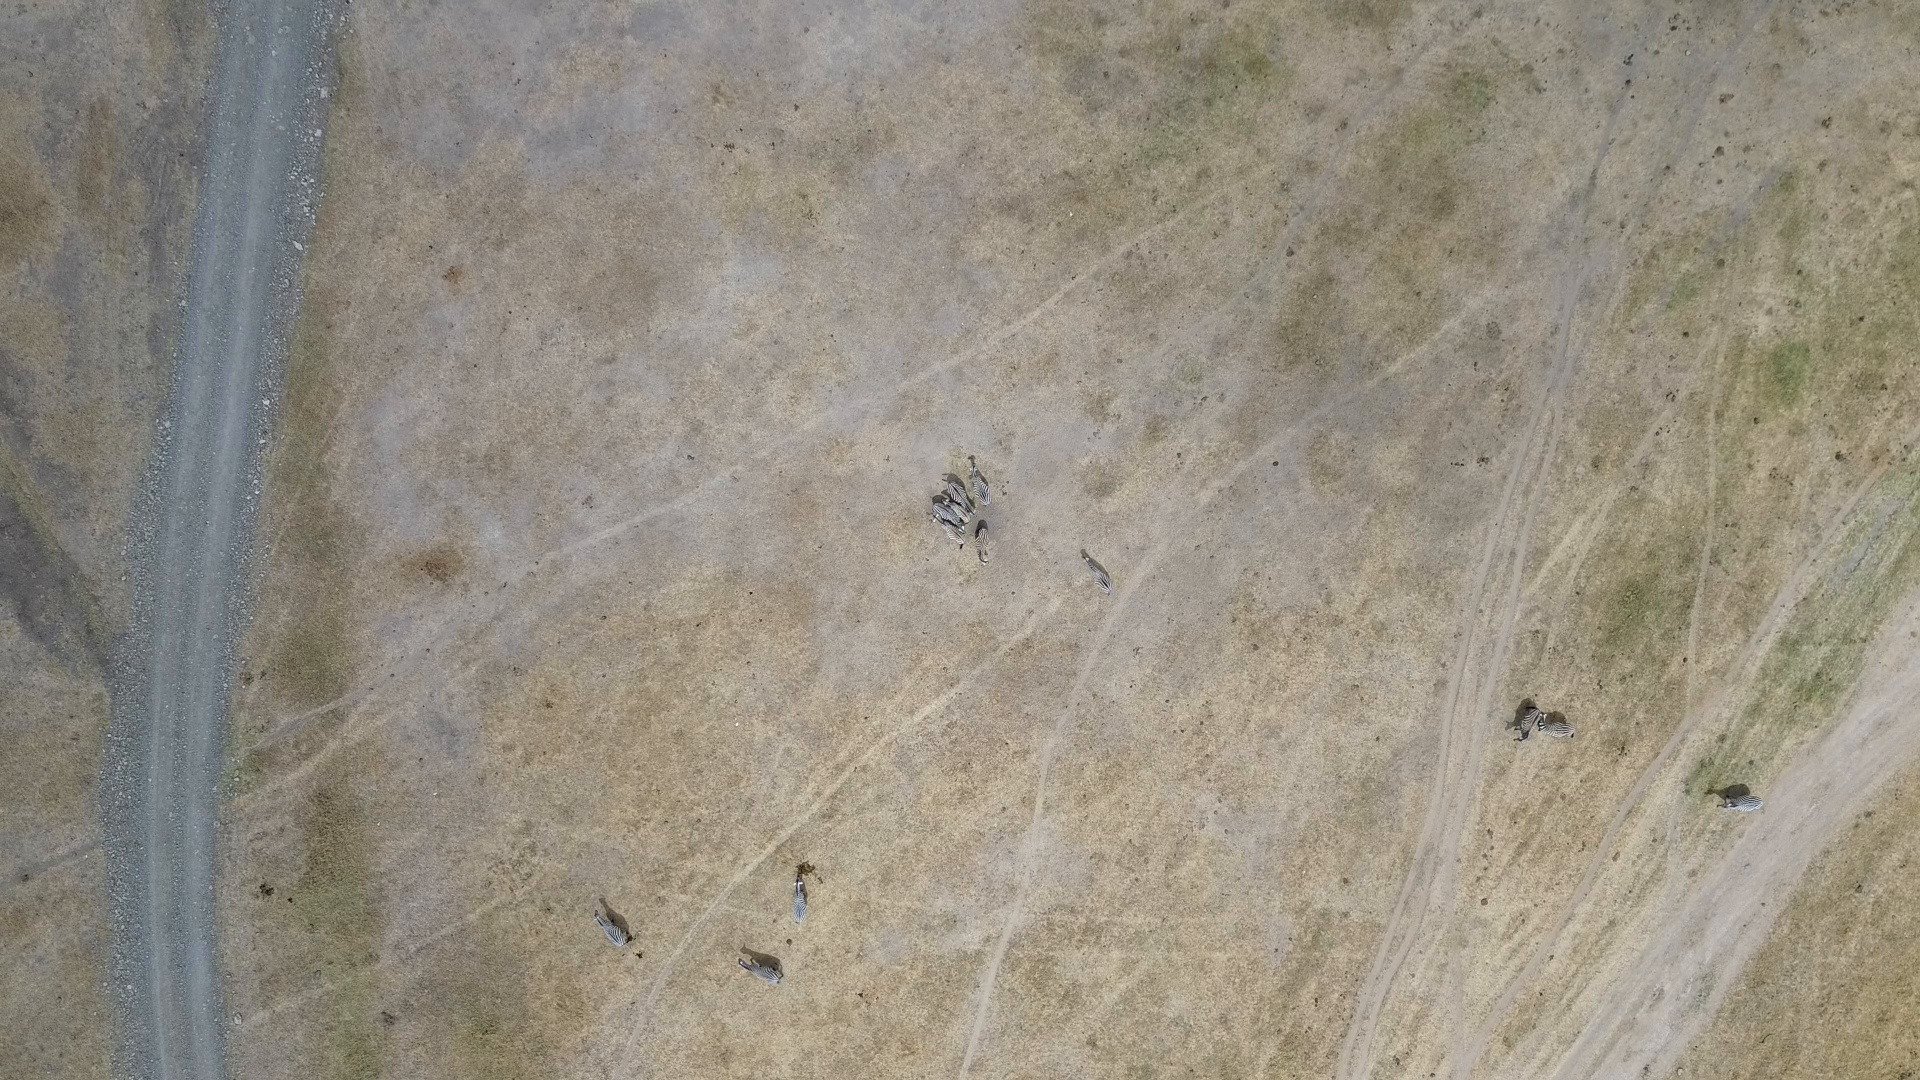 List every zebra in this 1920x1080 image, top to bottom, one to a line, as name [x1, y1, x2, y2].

zebra [969, 466, 990, 506]
zebra [948, 481, 976, 516]
zebra [942, 498, 970, 524]
zebra [934, 502, 963, 529]
zebra [934, 514, 965, 546]
zebra [974, 527, 989, 565]
zebra [1085, 559, 1112, 590]
zebra [1530, 712, 1572, 738]
zebra [1513, 714, 1532, 743]
zebra [1717, 795, 1761, 812]
zebra [791, 878, 807, 924]
zebra [593, 912, 626, 946]
zebra [739, 959, 781, 986]